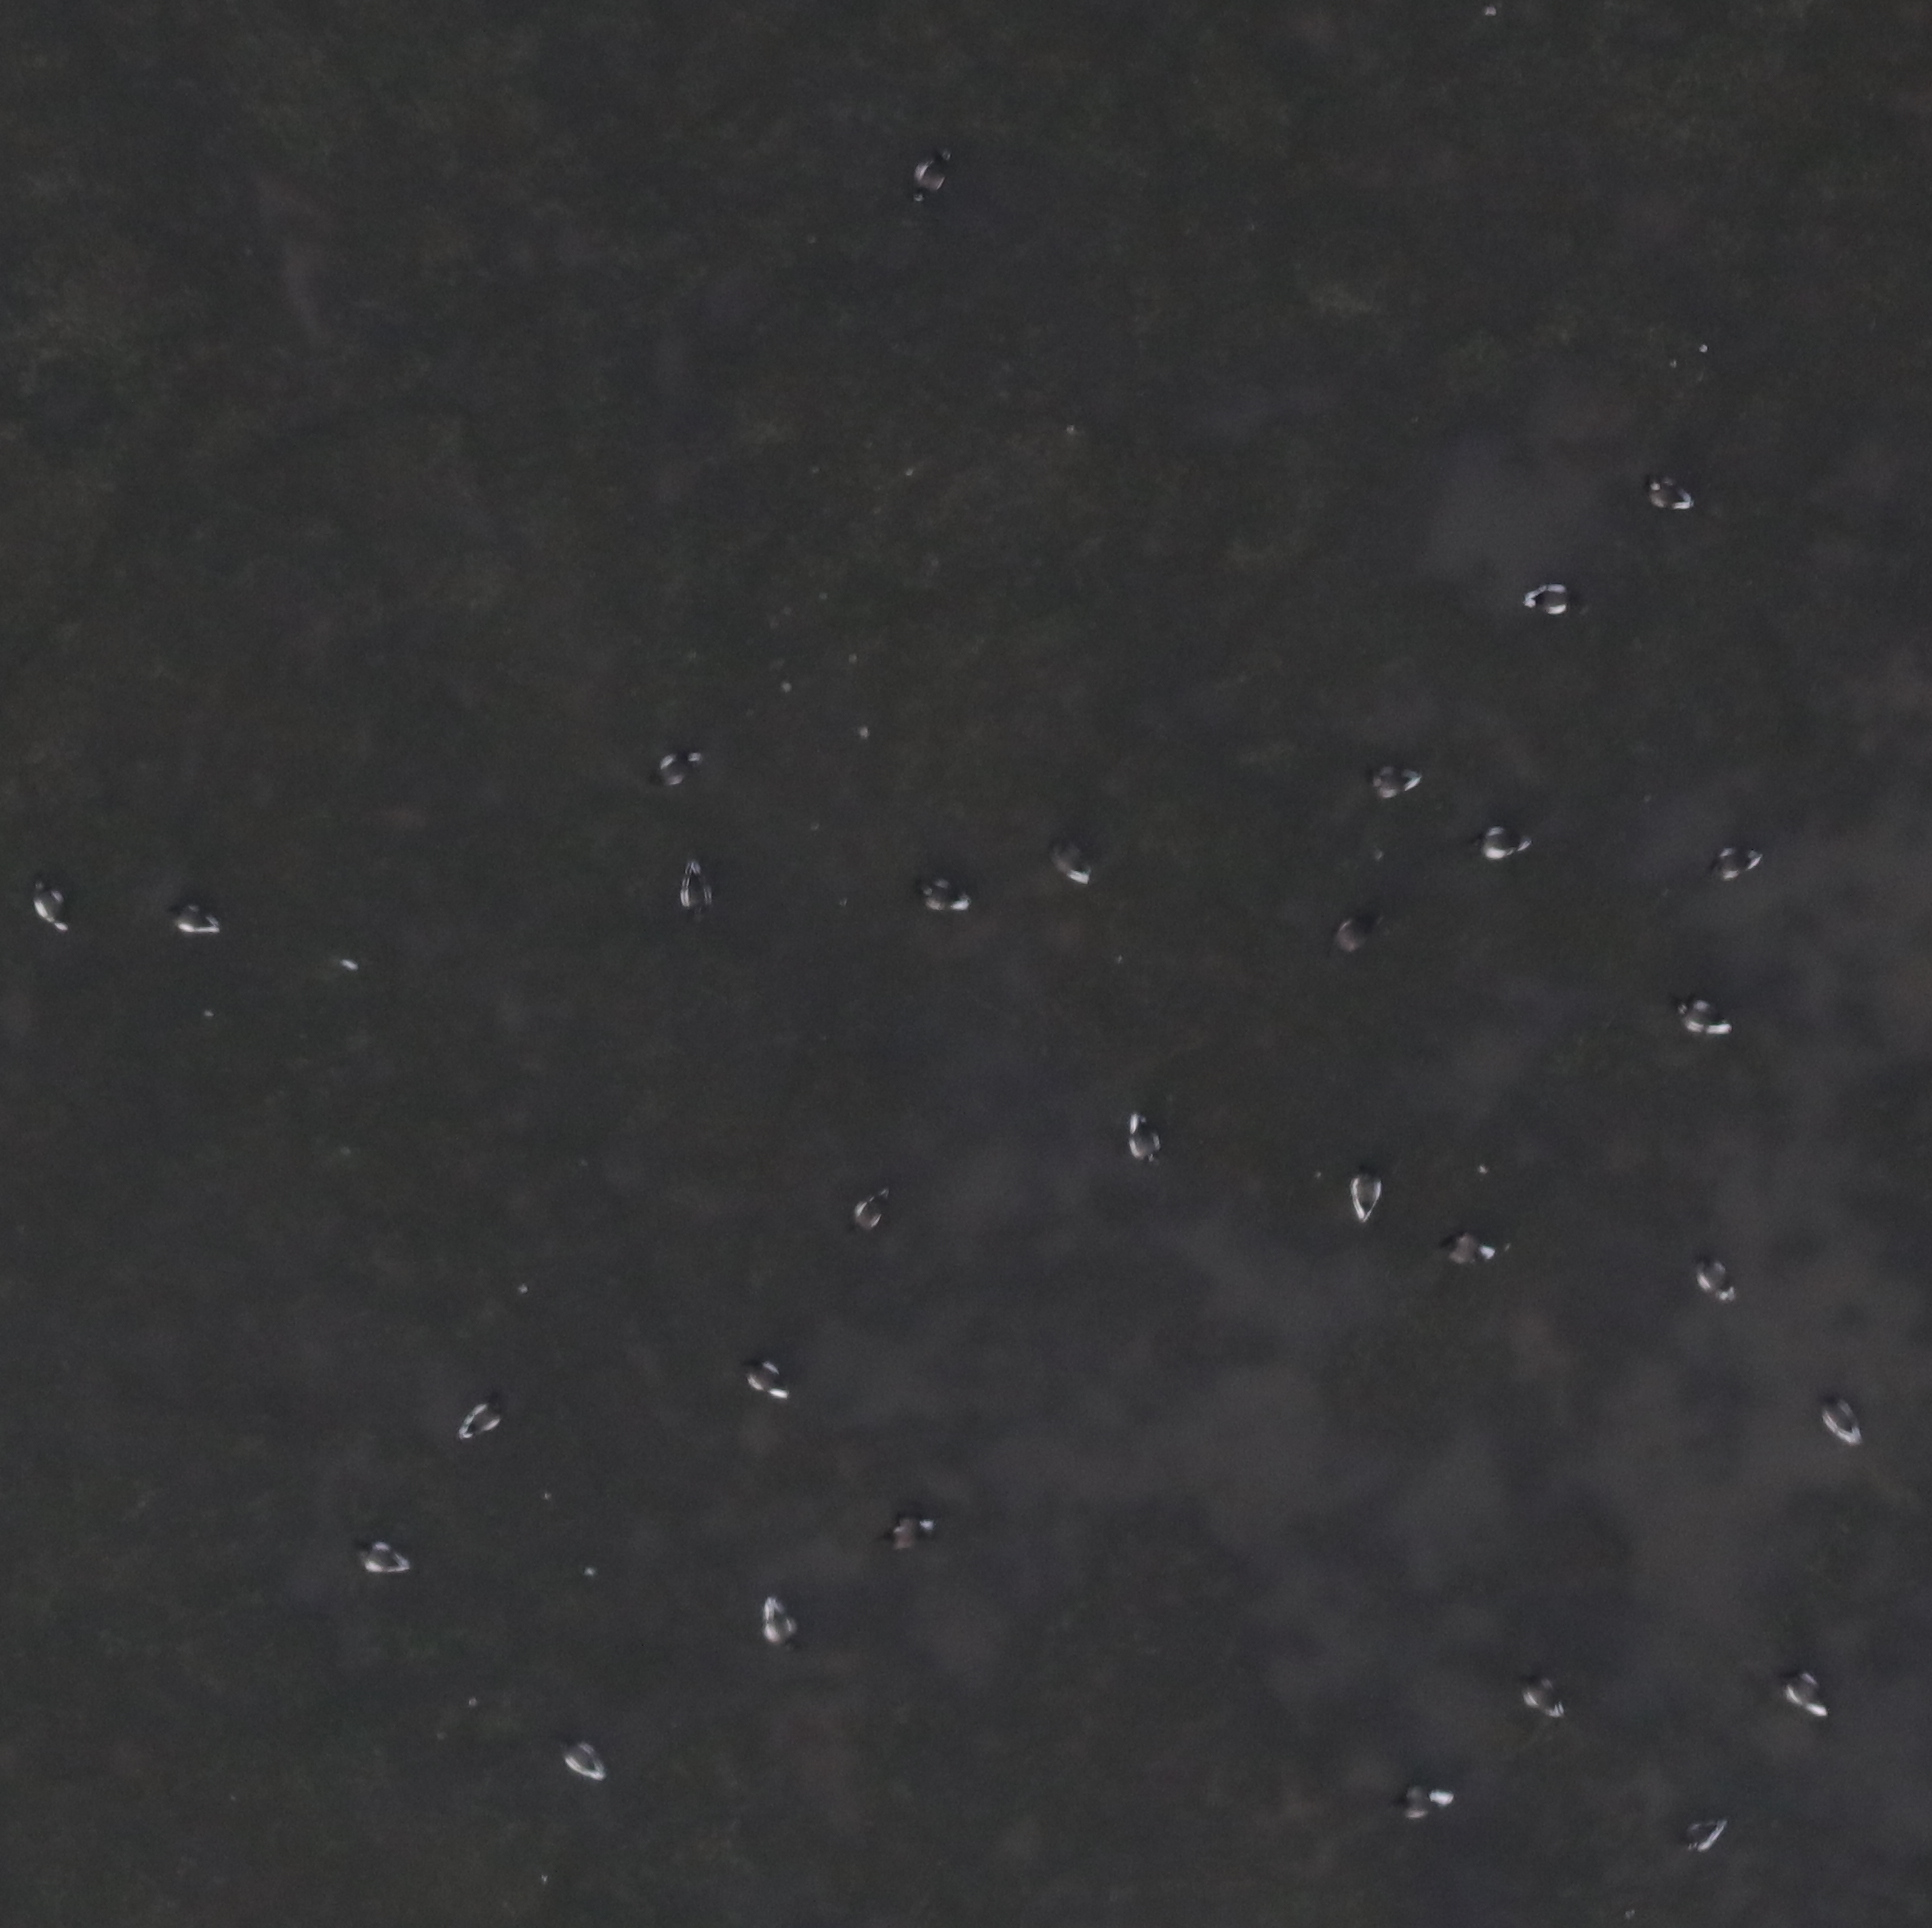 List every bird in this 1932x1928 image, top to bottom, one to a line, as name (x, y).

brant (930, 175)
brant (1667, 494)
brant (1551, 598)
brant (673, 769)
brant (1393, 780)
brant (1499, 840)
brant (1733, 861)
brant (1077, 866)
brant (692, 886)
brant (944, 894)
brant (49, 906)
brant (194, 918)
brant (1347, 936)
brant (1700, 1014)
brant (1142, 1140)
brant (1366, 1191)
brant (869, 1215)
brant (1466, 1249)
brant (1713, 1279)
brant (767, 1378)
brant (484, 1419)
brant (1841, 1420)
brant (910, 1530)
brant (381, 1556)
brant (777, 1622)
brant (1803, 1691)
brant (1542, 1697)
brant (583, 1759)
brant (1419, 1802)
brant (1708, 1832)